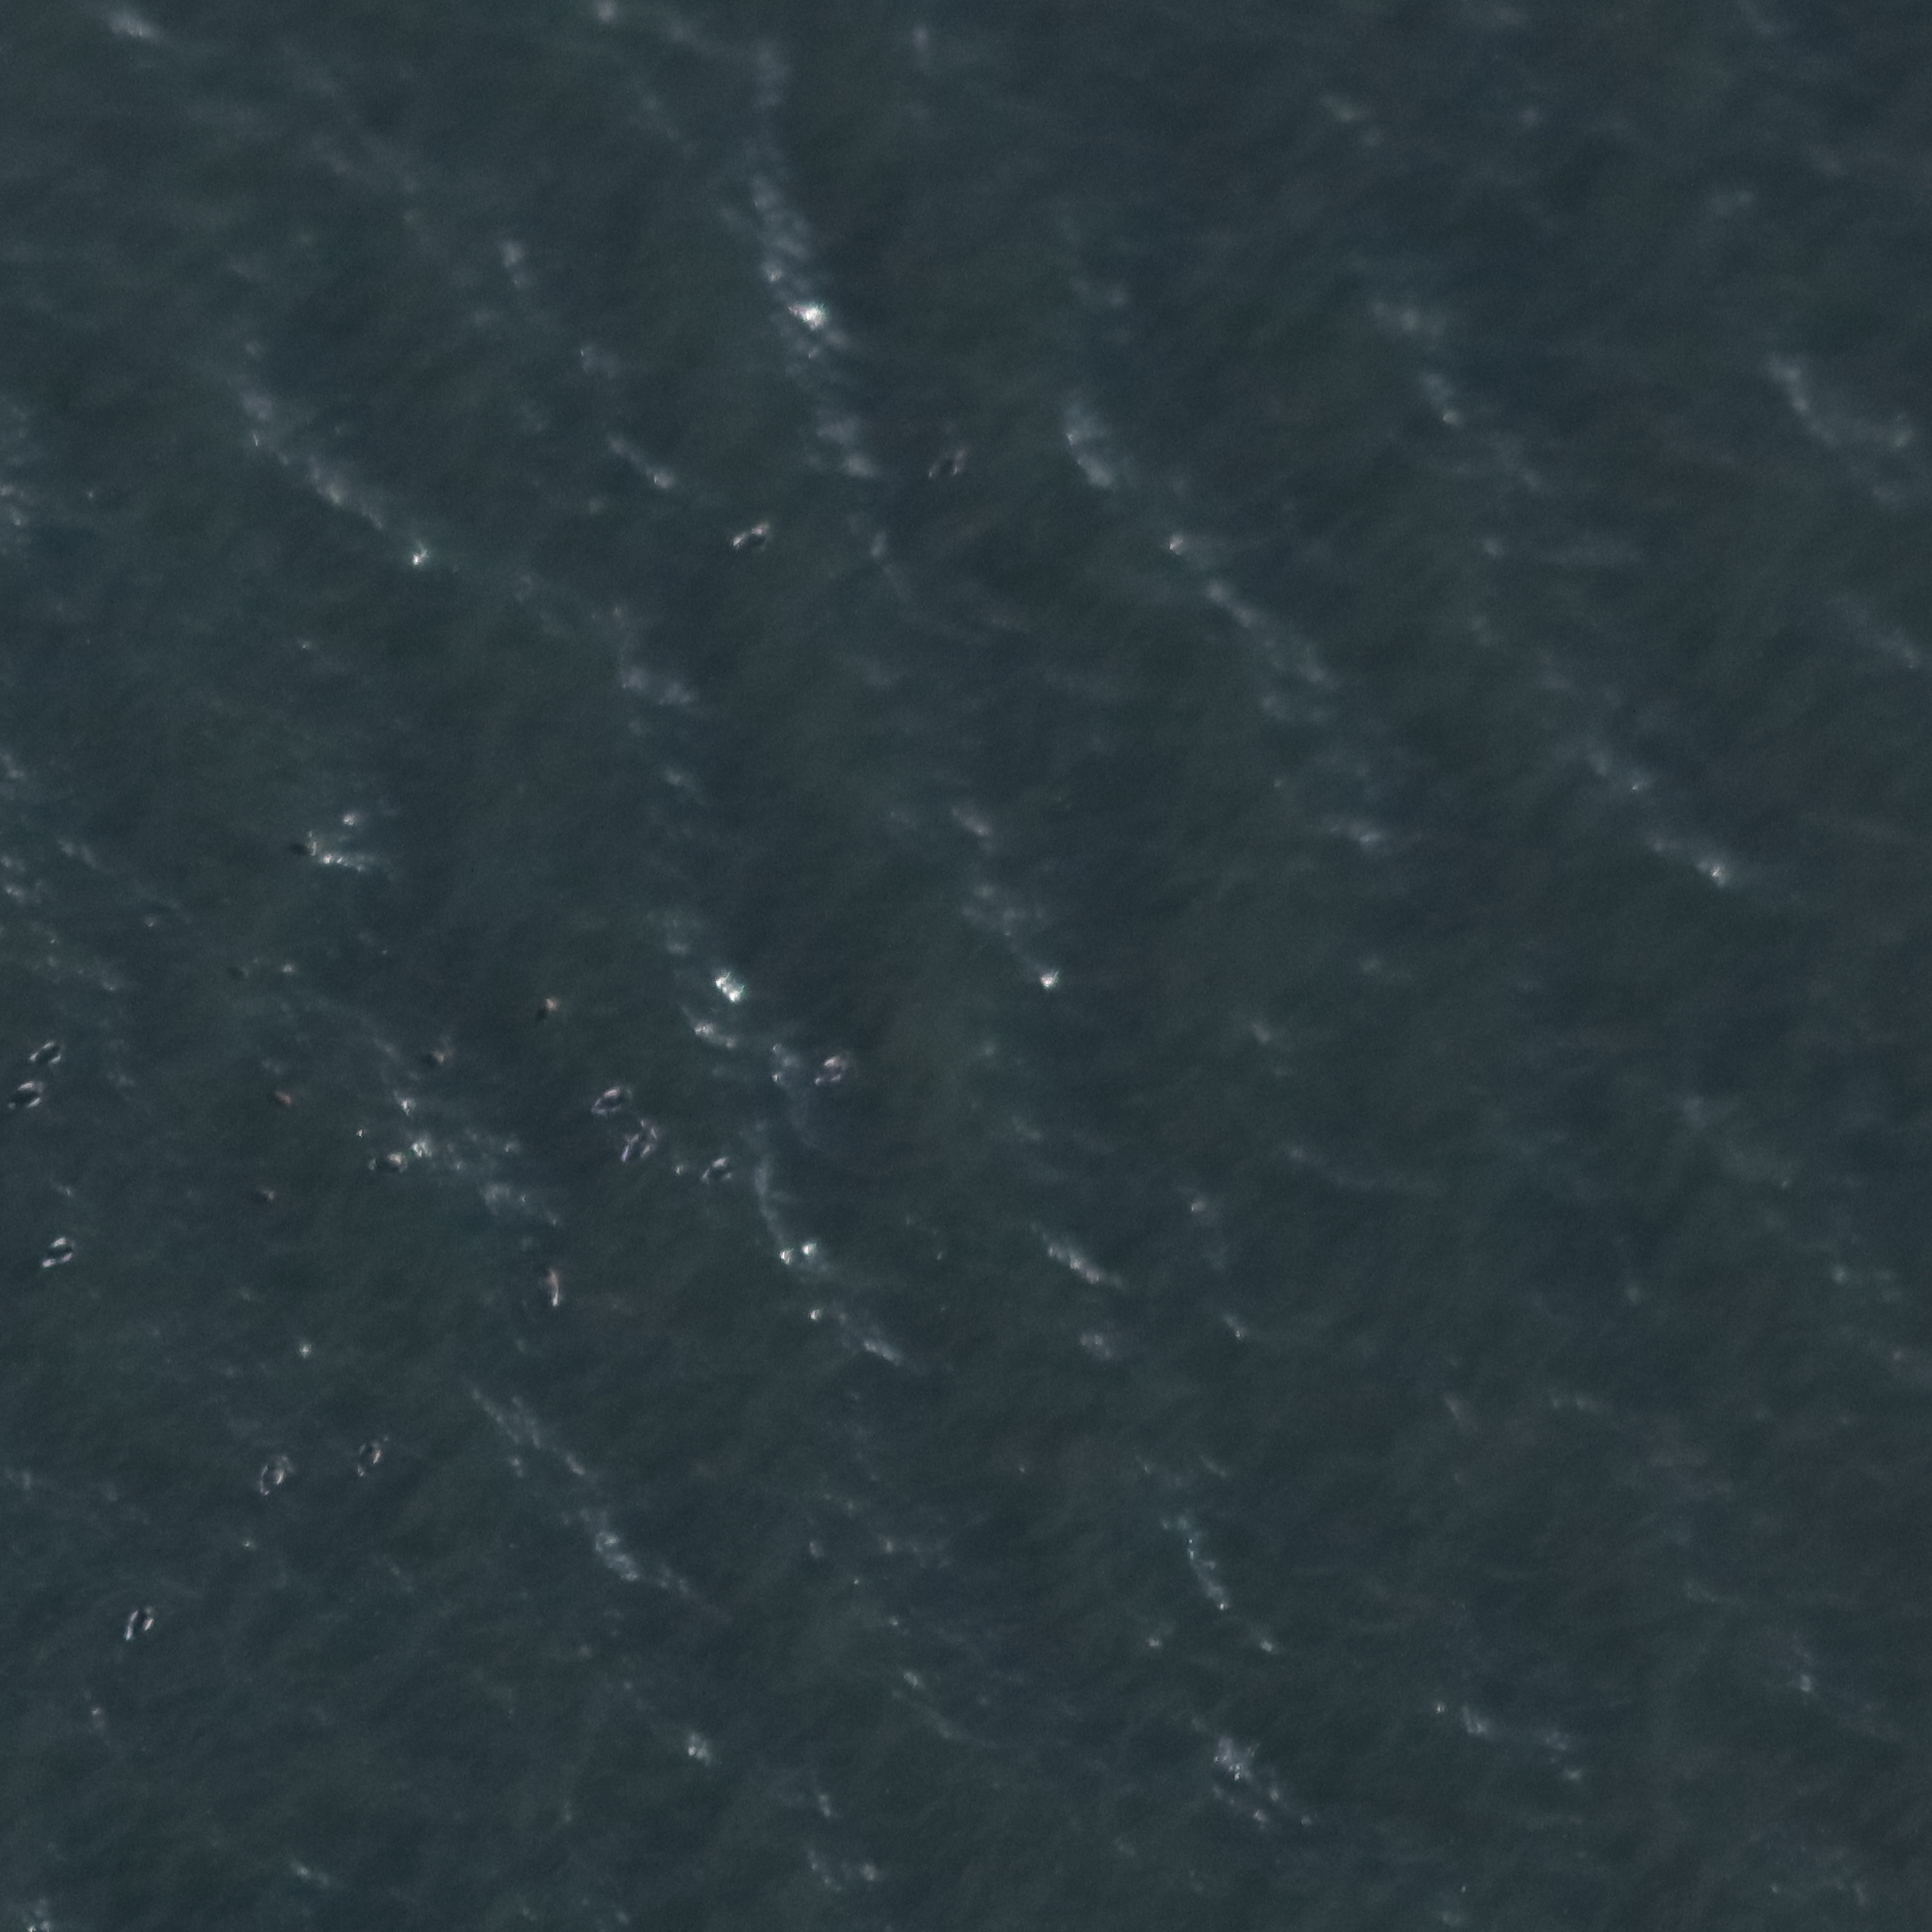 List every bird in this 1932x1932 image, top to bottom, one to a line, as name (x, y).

brant (947, 464)
brant (754, 541)
other bird (301, 848)
other bird (233, 973)
other bird (541, 1007)
brant (49, 1051)
other bird (436, 1056)
brant (830, 1066)
brant (28, 1094)
other bird (277, 1094)
brant (613, 1104)
brant (636, 1151)
brant (385, 1162)
brant (717, 1170)
other bird (266, 1195)
brant (57, 1251)
brant (546, 1285)
brant (367, 1458)
brant (276, 1475)
brant (137, 1623)